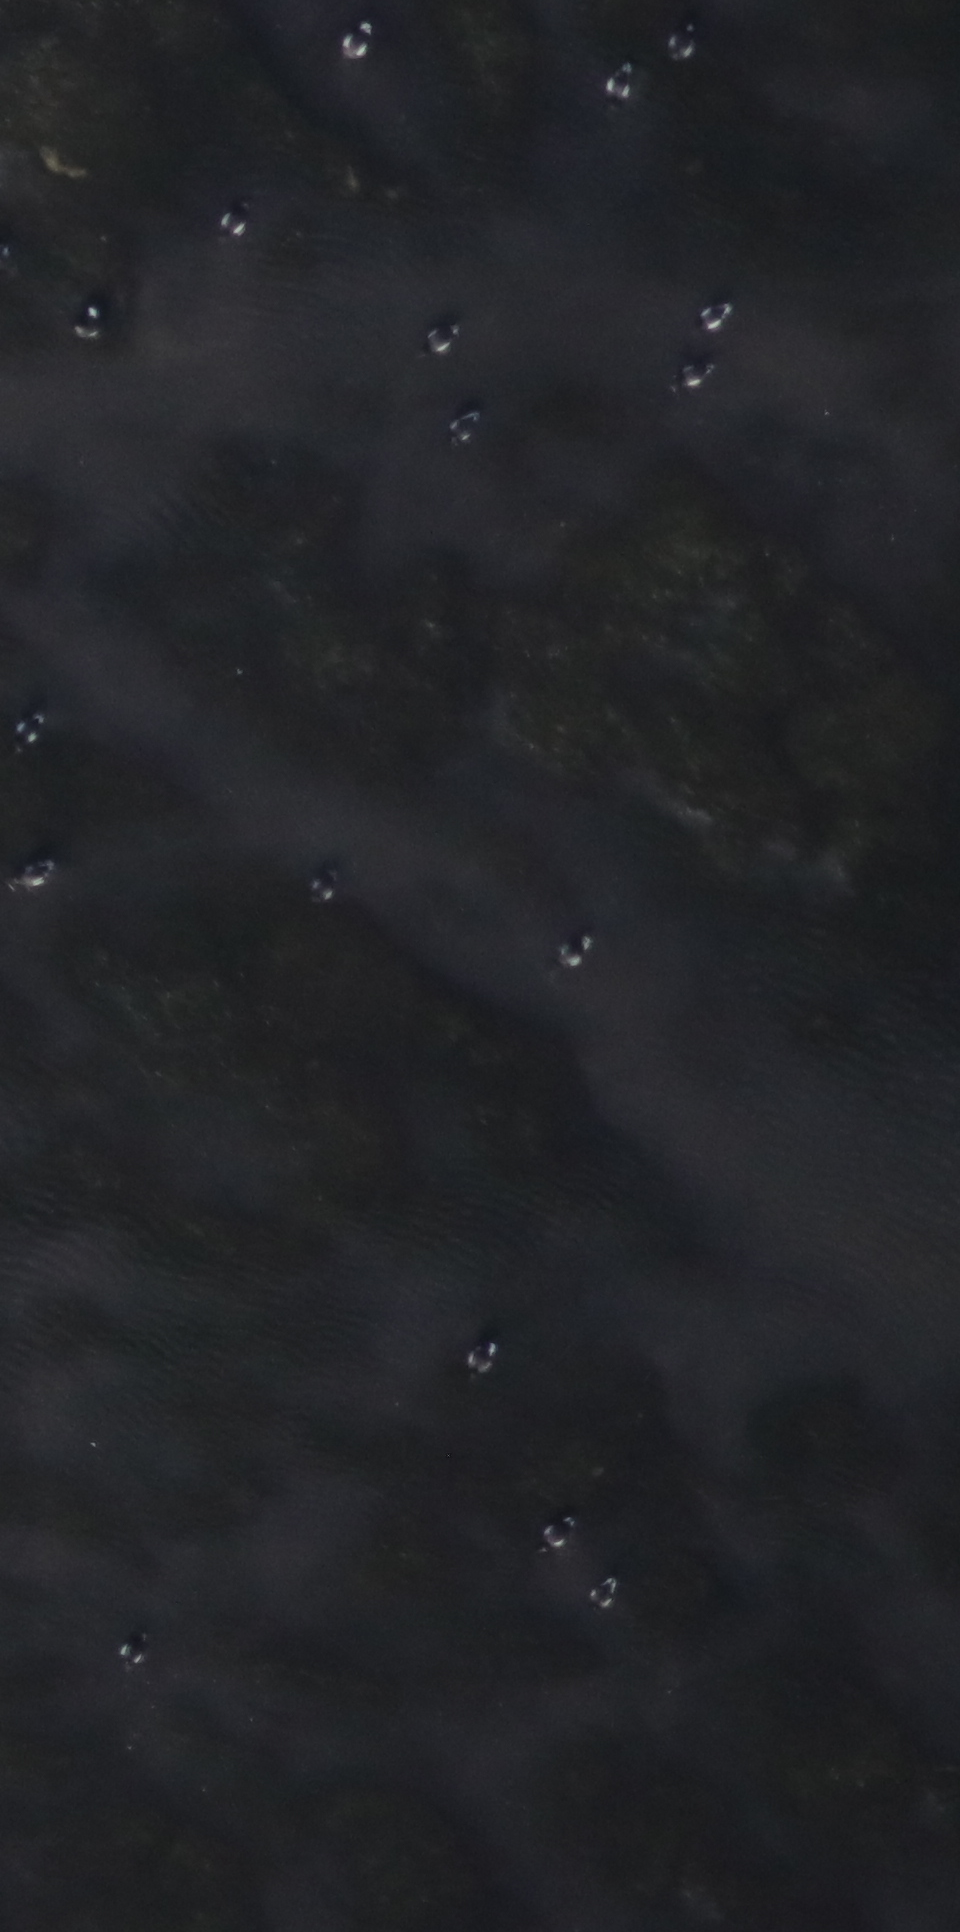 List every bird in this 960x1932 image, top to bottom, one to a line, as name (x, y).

brant (355, 43)
brant (676, 45)
brant (624, 78)
brant (232, 217)
brant (712, 315)
brant (88, 320)
brant (440, 340)
brant (705, 381)
brant (464, 424)
brant (36, 730)
brant (32, 875)
brant (322, 882)
brant (570, 952)
brant (481, 1358)
brant (557, 1534)
brant (601, 1594)
brant (130, 1653)